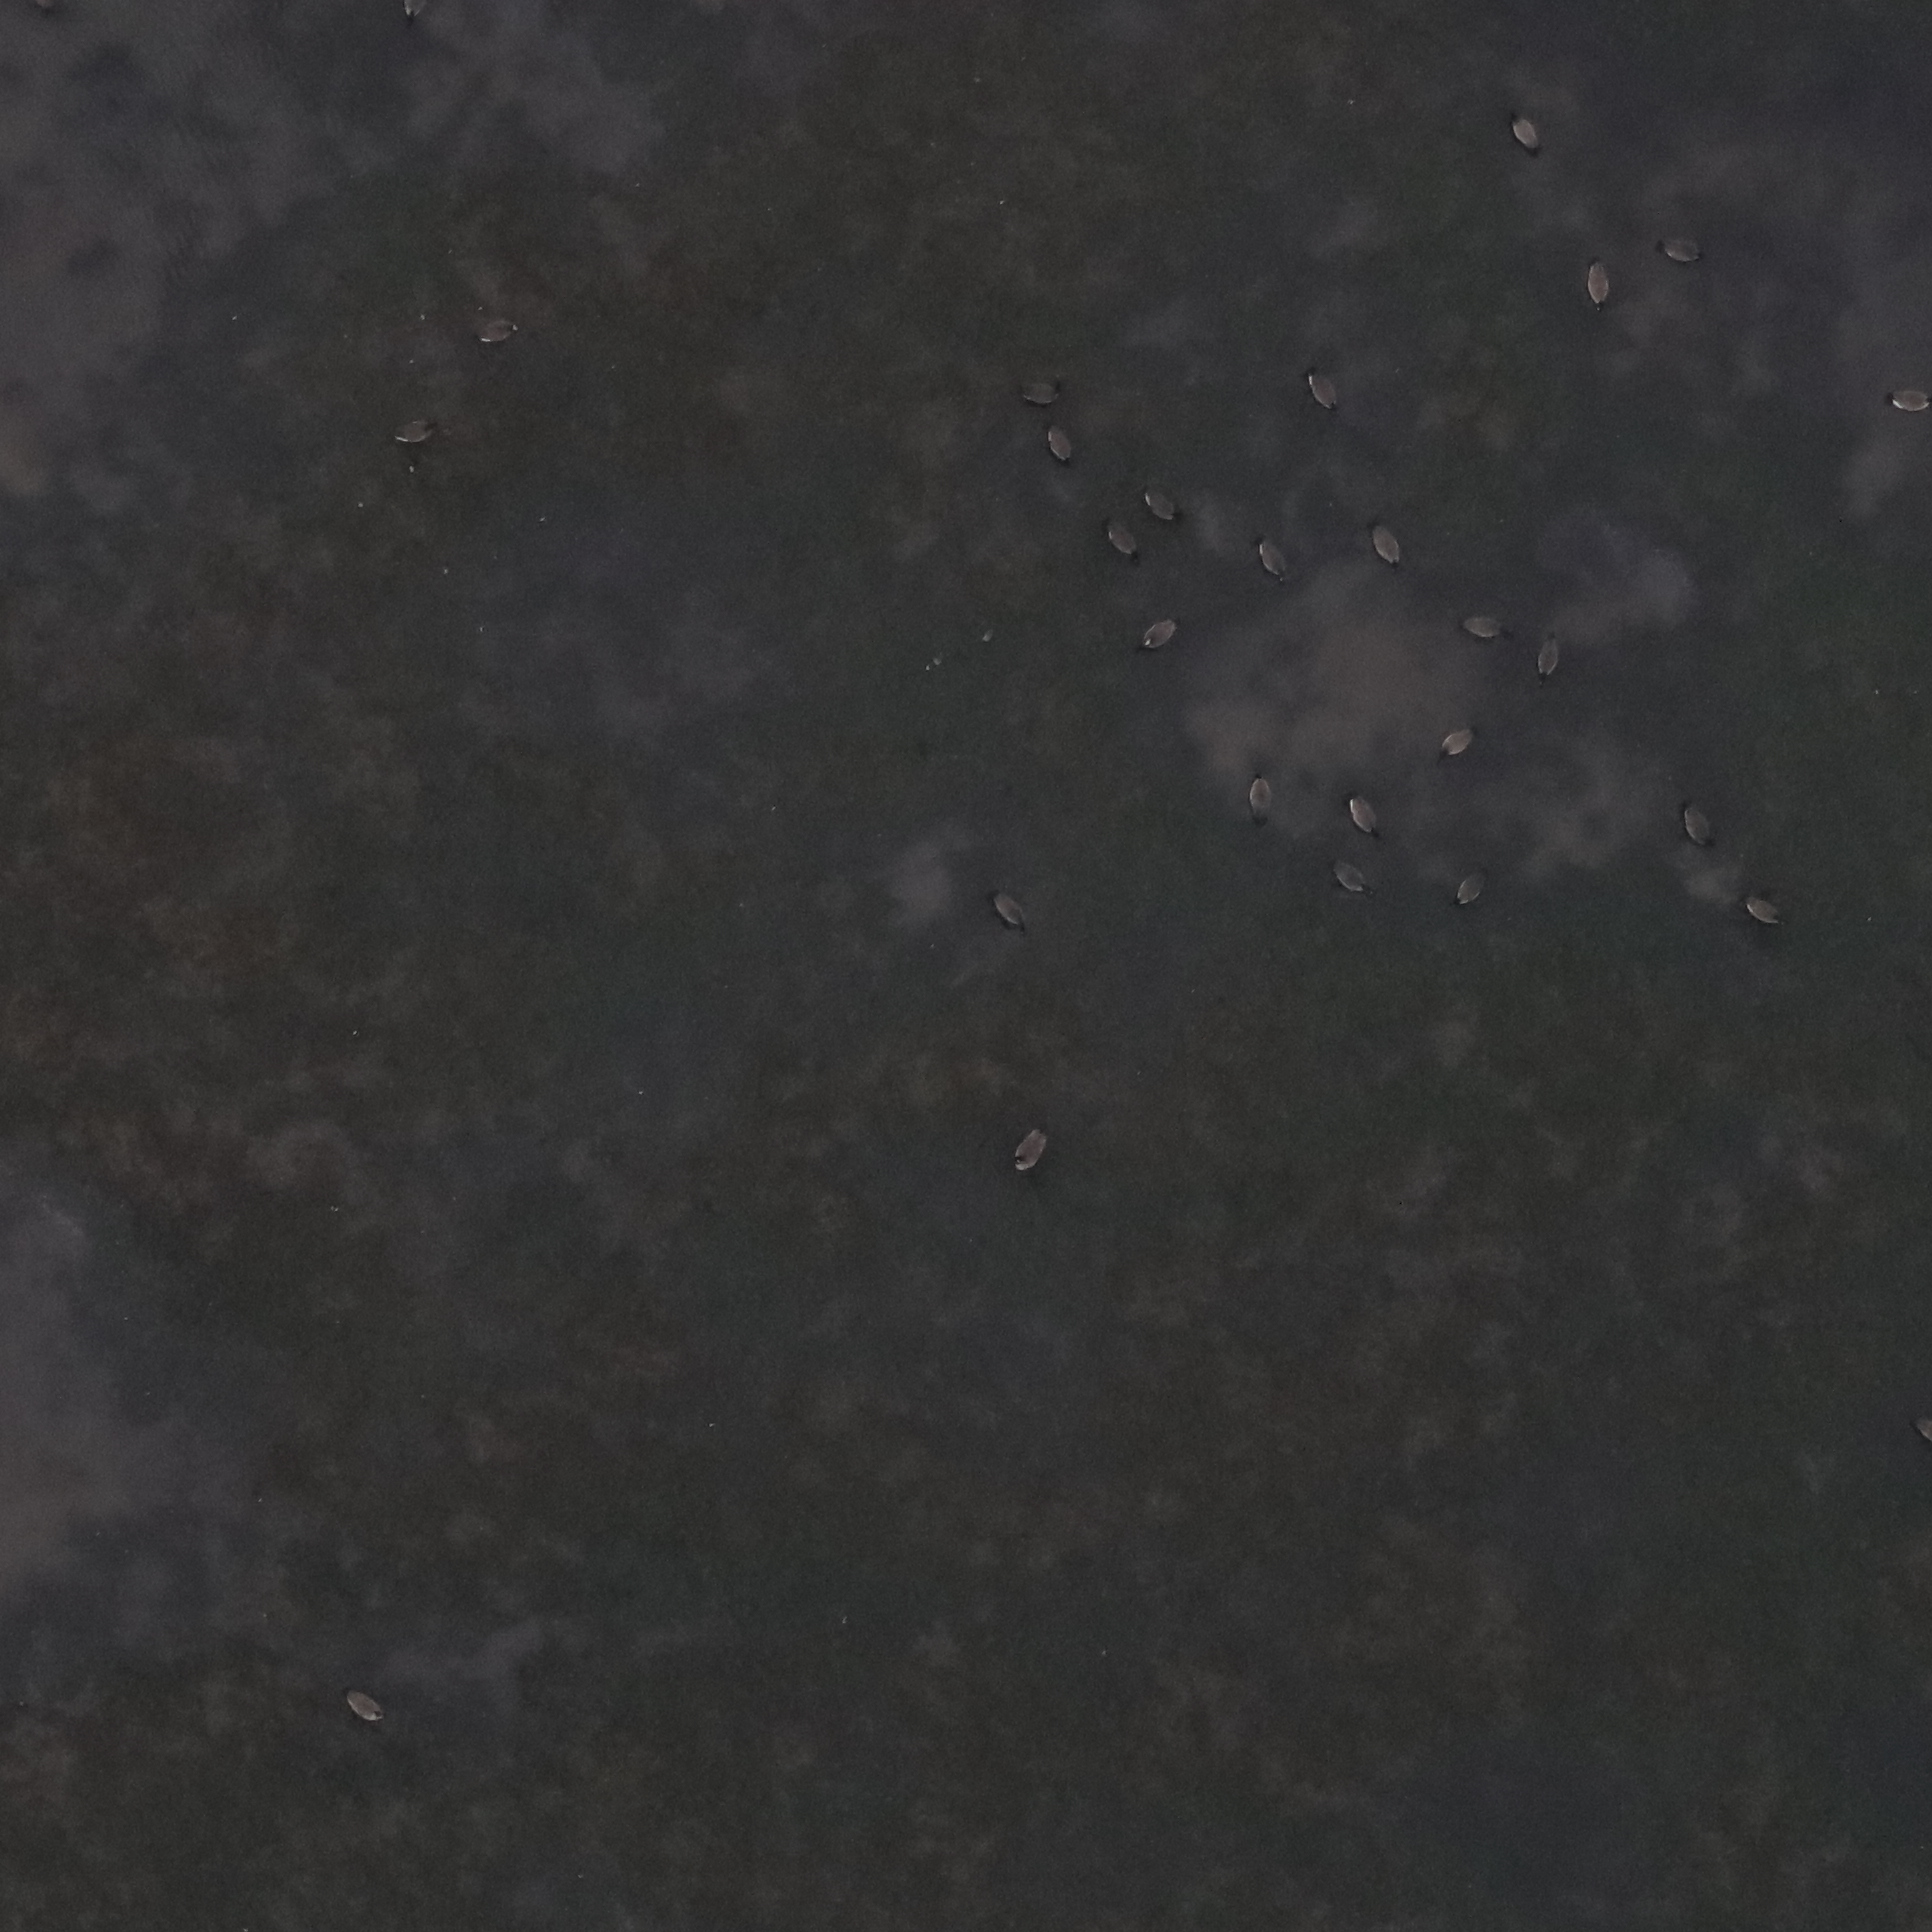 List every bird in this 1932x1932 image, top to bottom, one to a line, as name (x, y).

Canada goose (414, 3)
Canada goose (1526, 132)
Canada goose (1680, 250)
Canada goose (1597, 284)
Canada goose (495, 331)
Canada goose (1321, 391)
Canada goose (1043, 394)
Canada goose (1909, 401)
Canada goose (413, 430)
Canada goose (1058, 445)
Canada goose (1161, 503)
Canada goose (1120, 539)
Canada goose (1384, 544)
Canada goose (1273, 560)
Canada goose (1482, 627)
Canada goose (1158, 636)
Canada goose (1547, 660)
Canada goose (1458, 741)
Canada goose (1260, 798)
Canada goose (1361, 815)
Canada goose (1697, 826)
Canada goose (1350, 877)
Canada goose (1468, 890)
Canada goose (1010, 911)
Canada goose (1763, 912)
Canada goose (1030, 1149)
Canada goose (363, 1706)